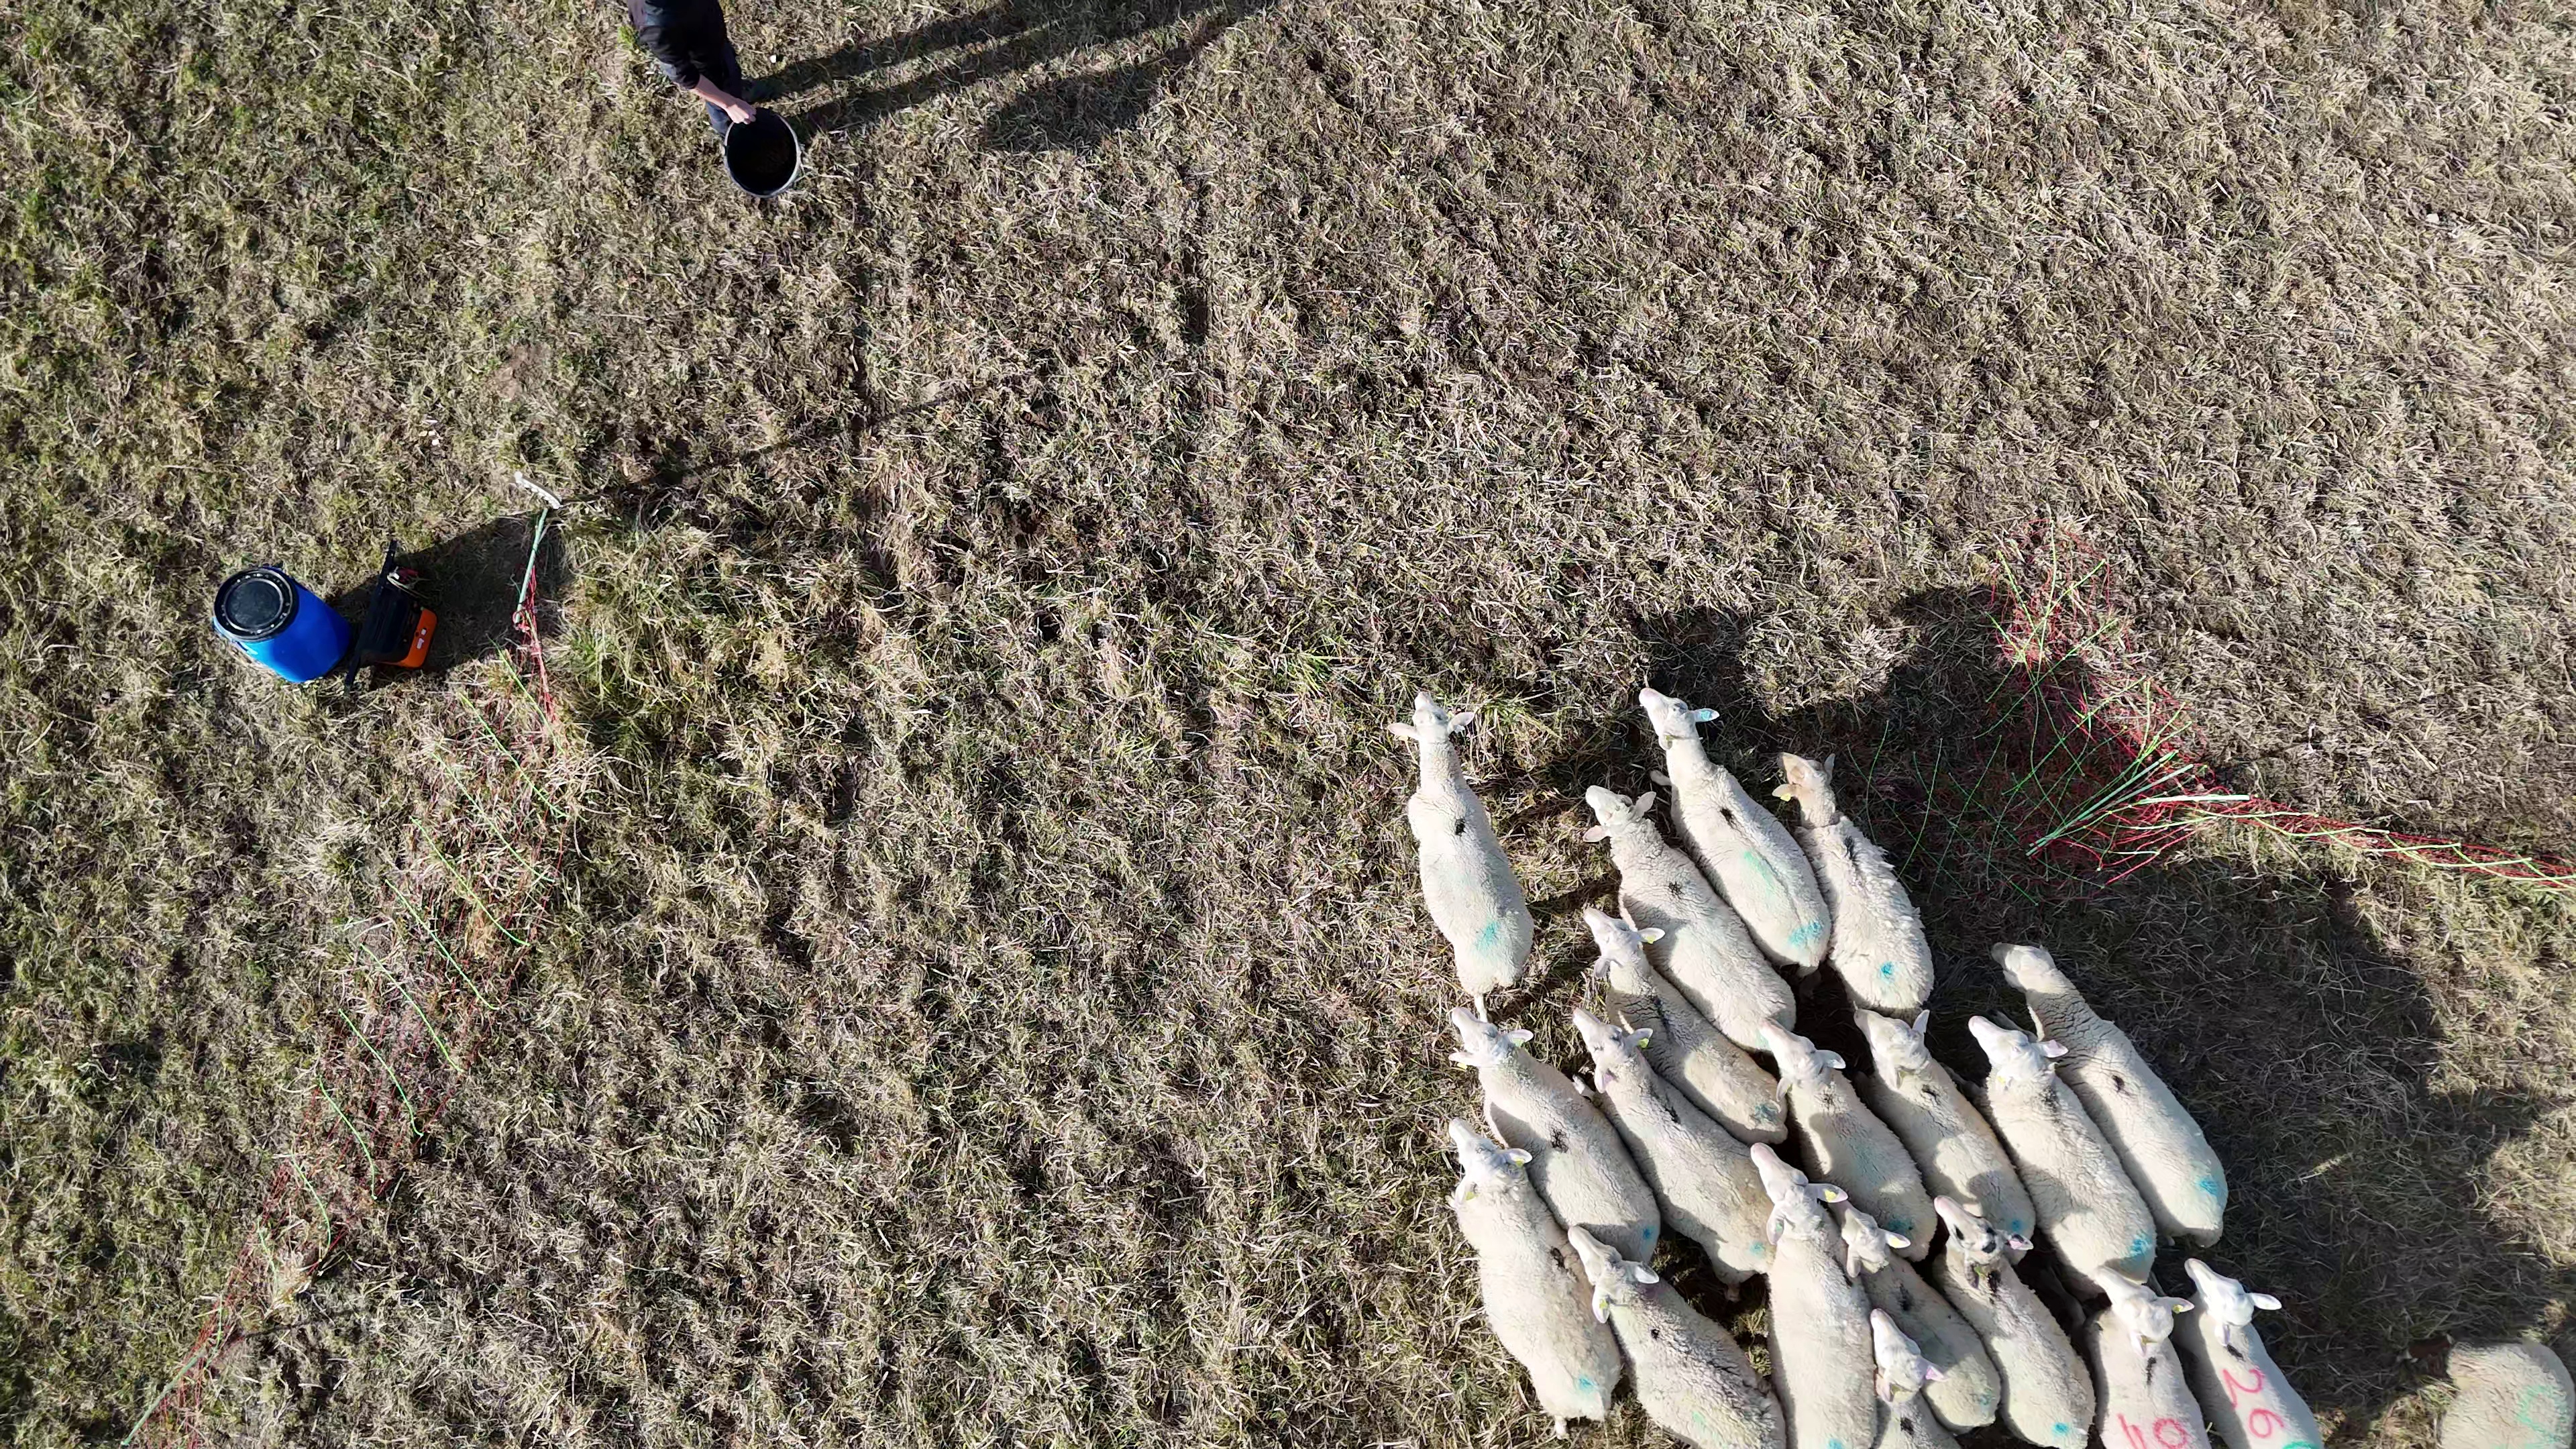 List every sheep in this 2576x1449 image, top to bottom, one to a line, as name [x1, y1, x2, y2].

sheep [1640, 687, 1832, 976]
sheep [1386, 689, 1532, 1024]
sheep [1771, 750, 1934, 1015]
sheep [1582, 784, 1797, 1052]
sheep [1581, 907, 1788, 1148]
sheep [1991, 943, 2230, 1247]
sheep [1447, 1006, 1662, 1265]
sheep [1574, 1007, 1777, 1282]
sheep [1852, 1008, 2037, 1261]
sheep [1758, 1012, 1940, 1251]
sheep [1968, 1015, 2157, 1282]
sheep [1446, 1114, 1623, 1439]
sheep [1751, 1143, 1877, 1448]
sheep [1828, 1192, 2001, 1431]
sheep [1933, 1196, 2096, 1449]
sheep [1568, 1222, 1786, 1449]
sheep [2175, 1258, 2324, 1449]
sheep [2071, 1265, 2212, 1449]
sheep [1866, 1308, 1962, 1449]
sheep [2411, 1322, 2576, 1449]